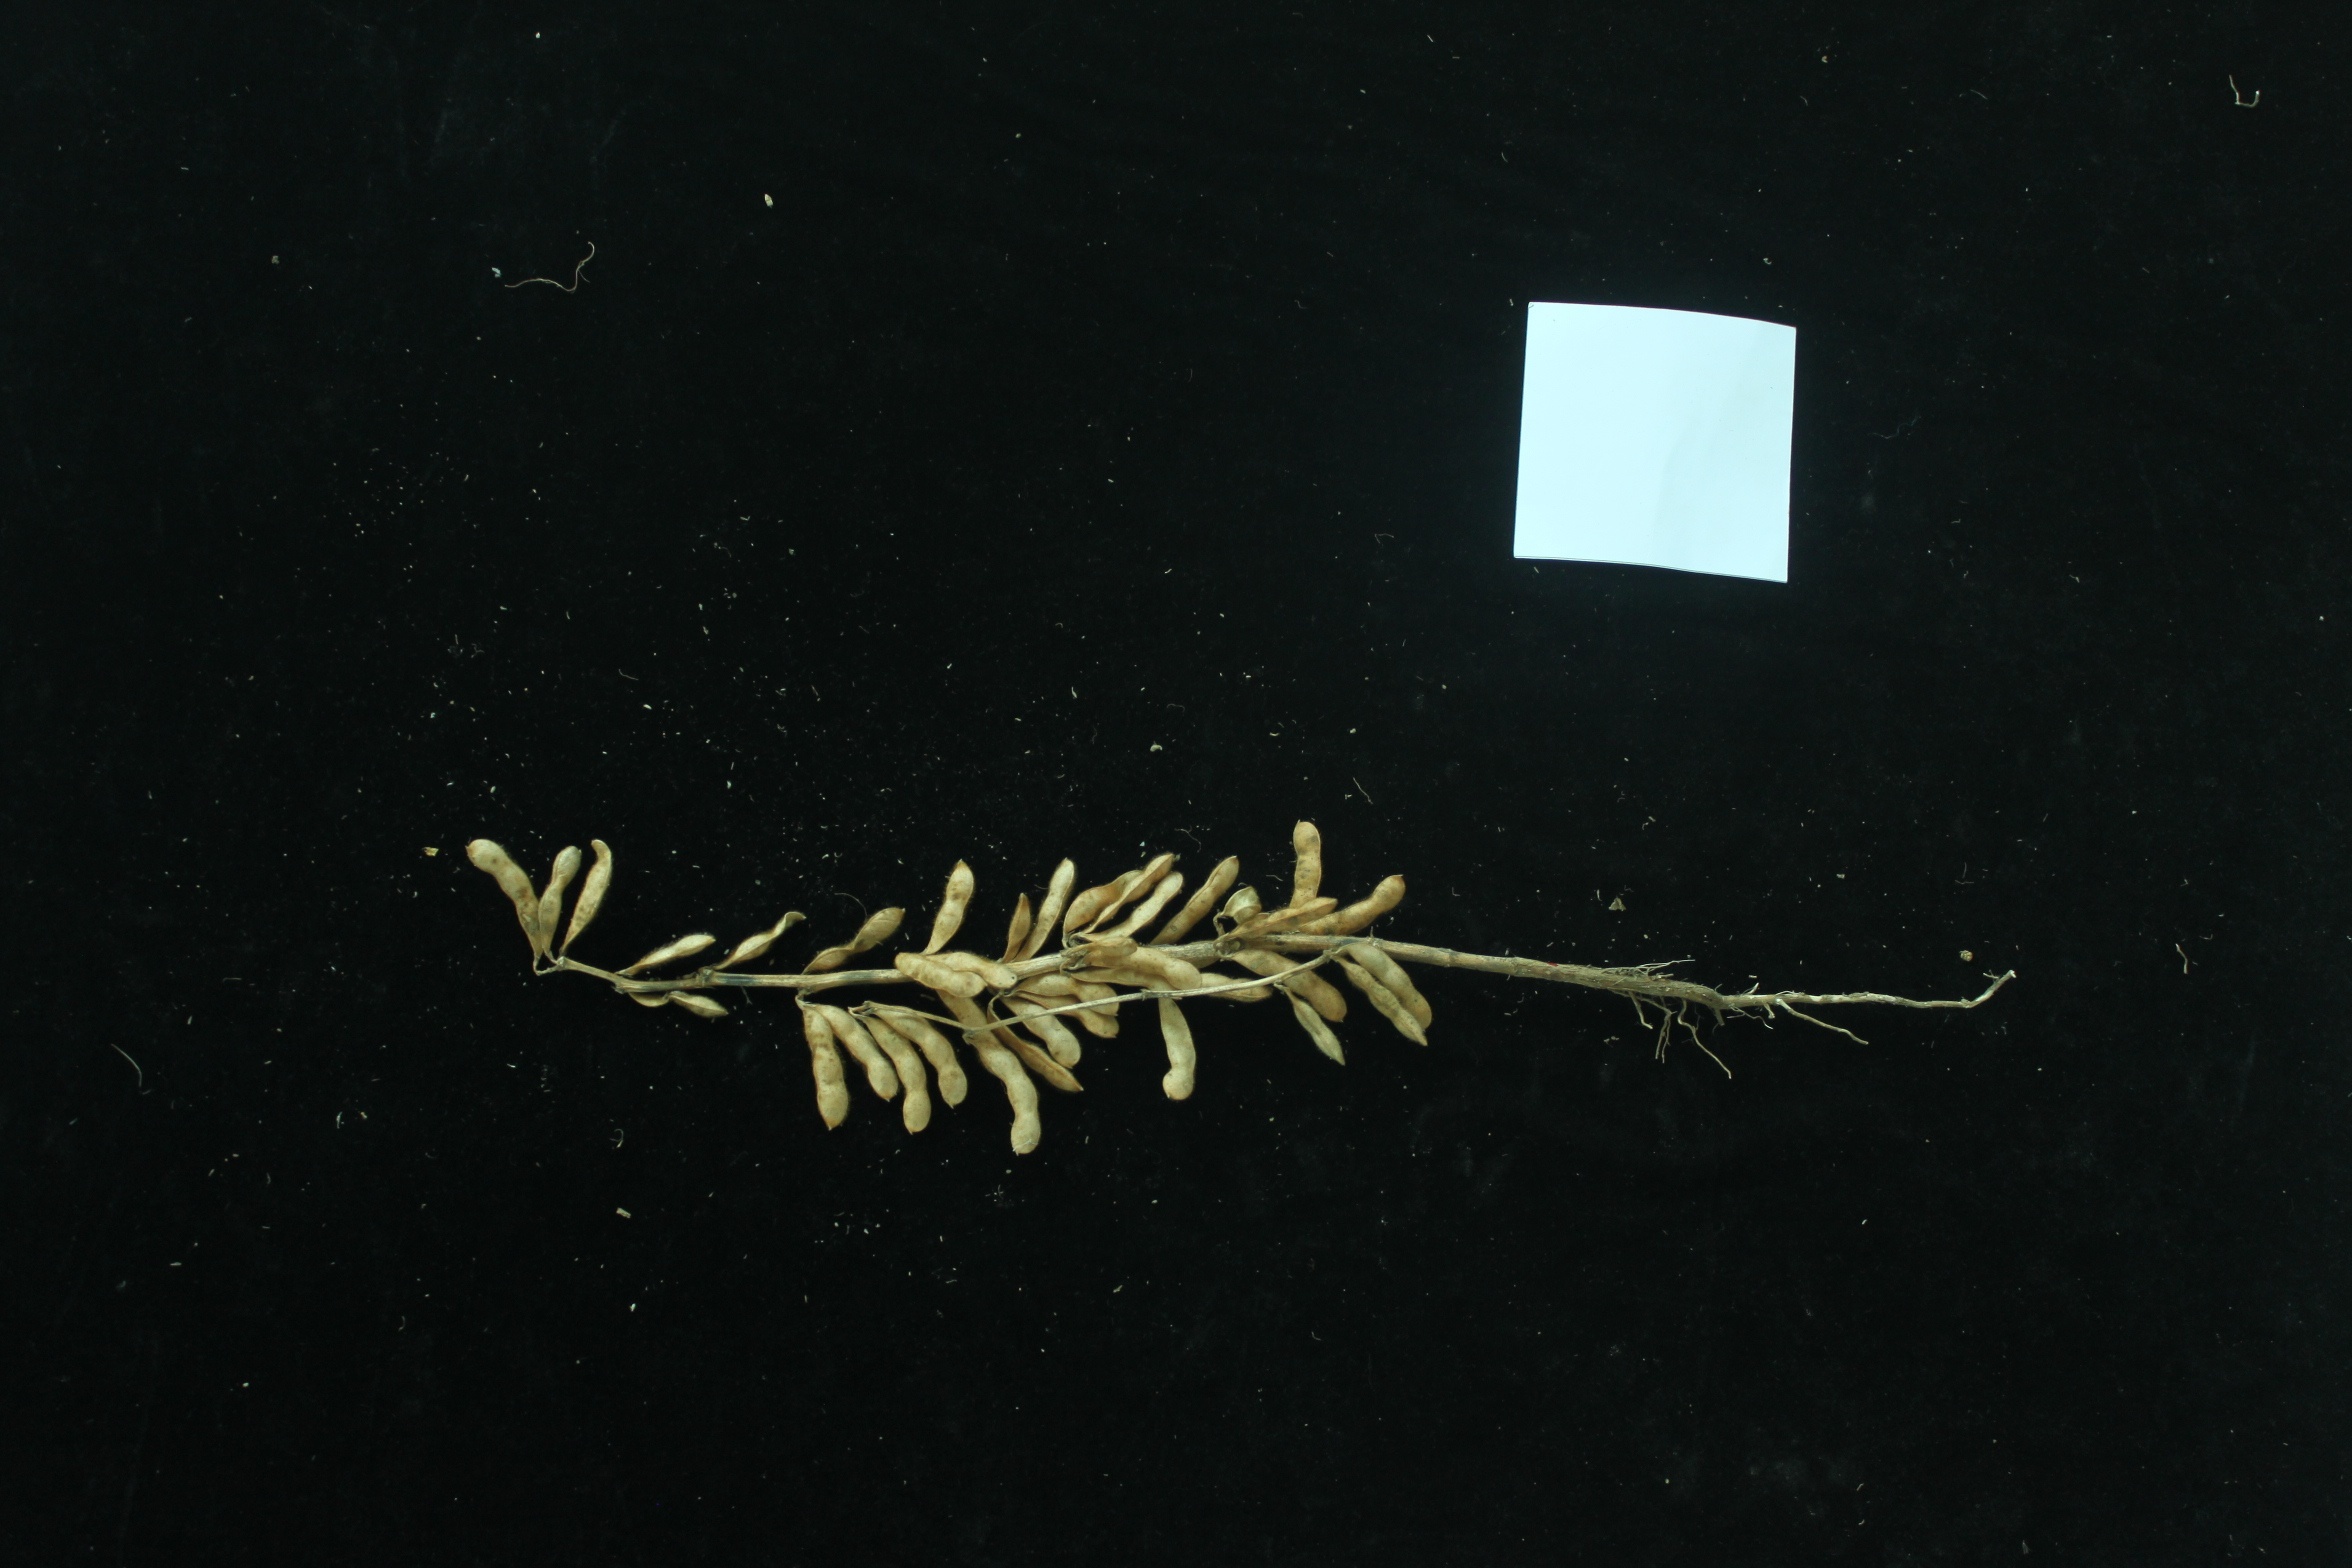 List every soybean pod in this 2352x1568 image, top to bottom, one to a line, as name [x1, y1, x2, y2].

soybean pod [1286, 821, 1321, 923]
soybean pod [468, 839, 547, 960]
soybean pod [561, 840, 611, 952]
soybean pod [535, 848, 580, 957]
soybean pod [1083, 851, 1176, 932]
soybean pod [1151, 855, 1237, 947]
soybean pod [1013, 858, 1074, 962]
soybean pod [917, 860, 974, 957]
soybean pod [1063, 870, 1151, 930]
soybean pod [1082, 870, 1183, 942]
soybean pod [1294, 876, 1406, 936]
soybean pod [996, 894, 1030, 964]
soybean pod [1216, 897, 1336, 941]
soybean pod [808, 910, 903, 969]
soybean pod [703, 911, 805, 970]
soybean pod [620, 936, 717, 973]
soybean pod [1340, 944, 1431, 1030]
soybean pod [1078, 947, 1201, 993]
soybean pod [1225, 951, 1344, 1022]
soybean pod [921, 953, 1017, 989]
soybean pod [893, 955, 983, 1000]
soybean pod [1340, 961, 1426, 1047]
soybean pod [1065, 967, 1270, 1000]
soybean pod [1019, 976, 1118, 1017]
soybean pod [935, 989, 1004, 1051]
soybean pod [629, 990, 729, 1017]
soybean pod [1011, 995, 1119, 1039]
soybean pod [1290, 995, 1343, 1064]
soybean pod [1160, 997, 1194, 1100]
soybean pod [1007, 1000, 1080, 1070]
soybean pod [799, 1004, 898, 1100]
soybean pod [865, 1005, 969, 1106]
soybean pod [803, 1009, 848, 1128]
soybean pod [994, 1012, 1085, 1091]
soybean pod [854, 1015, 930, 1132]
soybean pod [977, 1042, 1042, 1153]